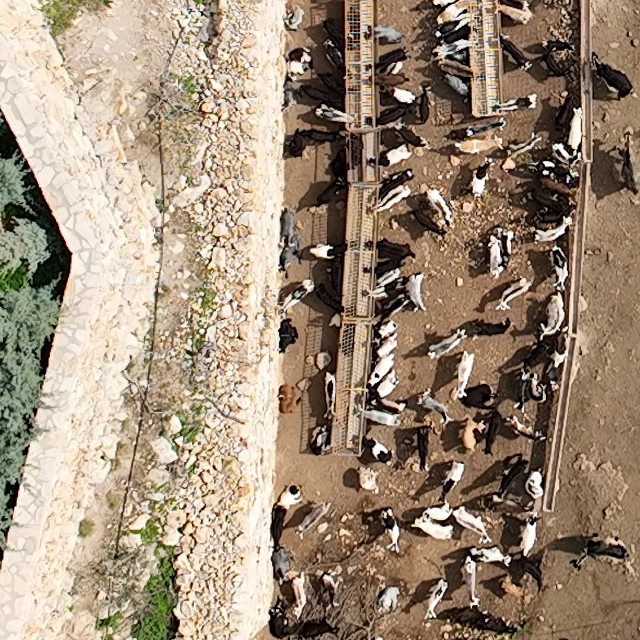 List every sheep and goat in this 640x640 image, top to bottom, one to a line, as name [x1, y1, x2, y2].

goat [432, 0, 470, 7]
goat [437, 0, 478, 24]
goat [488, 0, 530, 9]
goat [495, 1, 532, 24]
goat [283, 4, 305, 31]
goat [436, 11, 479, 37]
goat [323, 18, 346, 48]
goat [442, 21, 477, 43]
goat [364, 26, 404, 43]
goat [500, 35, 532, 71]
goat [323, 39, 354, 79]
goat [433, 39, 477, 59]
goat [543, 39, 574, 52]
goat [364, 46, 411, 71]
goat [287, 47, 312, 75]
goat [591, 51, 638, 99]
goat [544, 53, 563, 77]
goat [439, 59, 486, 79]
goat [375, 61, 403, 76]
goat [317, 73, 360, 94]
goat [369, 73, 407, 85]
goat [442, 74, 471, 102]
goat [282, 81, 297, 111]
goat [300, 84, 345, 104]
goat [380, 84, 415, 102]
goat [418, 85, 431, 124]
goat [492, 93, 537, 113]
goat [556, 93, 574, 126]
goat [315, 104, 359, 123]
goat [364, 107, 406, 126]
goat [567, 108, 582, 150]
goat [466, 118, 506, 136]
goat [394, 124, 429, 147]
goat [288, 128, 308, 157]
goat [303, 129, 340, 142]
goat [618, 130, 639, 194]
goat [509, 133, 542, 157]
goat [455, 135, 503, 153]
goat [350, 136, 362, 167]
goat [552, 142, 578, 166]
goat [367, 144, 412, 165]
goat [328, 149, 348, 176]
goat [472, 158, 492, 197]
goat [527, 161, 579, 181]
goat [376, 169, 412, 202]
goat [316, 177, 345, 205]
goat [539, 177, 572, 195]
goat [369, 184, 410, 213]
goat [427, 188, 454, 226]
goat [533, 190, 561, 212]
goat [537, 204, 576, 222]
goat [524, 207, 548, 223]
goat [280, 209, 296, 247]
goat [411, 209, 448, 235]
goat [535, 216, 572, 240]
goat [497, 228, 513, 268]
goat [278, 235, 302, 271]
goat [489, 235, 503, 276]
goat [367, 238, 416, 259]
goat [309, 241, 355, 258]
goat [552, 246, 569, 290]
goat [363, 257, 404, 273]
goat [330, 260, 342, 301]
goat [374, 268, 400, 289]
goat [408, 273, 427, 313]
goat [365, 275, 408, 297]
goat [495, 278, 533, 309]
goat [277, 279, 314, 319]
goat [317, 284, 348, 313]
goat [539, 292, 565, 340]
goat [378, 297, 410, 325]
goat [474, 316, 512, 337]
goat [277, 318, 298, 353]
goat [373, 320, 397, 341]
goat [551, 326, 569, 369]
goat [428, 329, 467, 358]
goat [370, 333, 398, 365]
goat [521, 346, 547, 380]
goat [457, 352, 474, 398]
goat [366, 353, 394, 391]
goat [365, 370, 398, 405]
goat [324, 371, 338, 420]
goat [527, 372, 548, 403]
goat [514, 379, 525, 414]
goat [279, 384, 296, 414]
goat [465, 386, 498, 402]
goat [418, 388, 454, 425]
goat [375, 398, 408, 412]
goat [353, 404, 401, 426]
goat [482, 412, 502, 456]
goat [508, 416, 545, 441]
goat [462, 417, 485, 451]
goat [310, 426, 329, 455]
goat [418, 427, 430, 472]
goat [362, 435, 394, 467]
goat [497, 460, 528, 499]
goat [438, 462, 465, 503]
goat [357, 466, 379, 494]
goat [525, 469, 544, 497]
goat [277, 482, 302, 509]
goat [489, 495, 534, 514]
goat [295, 502, 331, 539]
goat [423, 502, 451, 520]
goat [272, 505, 286, 551]
goat [452, 506, 492, 544]
goat [382, 509, 400, 553]
goat [520, 513, 541, 556]
goat [411, 518, 453, 540]
goat [569, 532, 628, 570]
goat [272, 546, 292, 585]
goat [470, 546, 510, 566]
goat [463, 555, 481, 608]
goat [510, 558, 544, 588]
goat [291, 573, 307, 617]
goat [321, 573, 340, 609]
goat [503, 574, 524, 597]
goat [423, 579, 448, 620]
goat [379, 585, 400, 612]
goat [269, 606, 290, 639]
goat [454, 608, 491, 626]
goat [478, 616, 517, 634]
goat [300, 617, 340, 637]